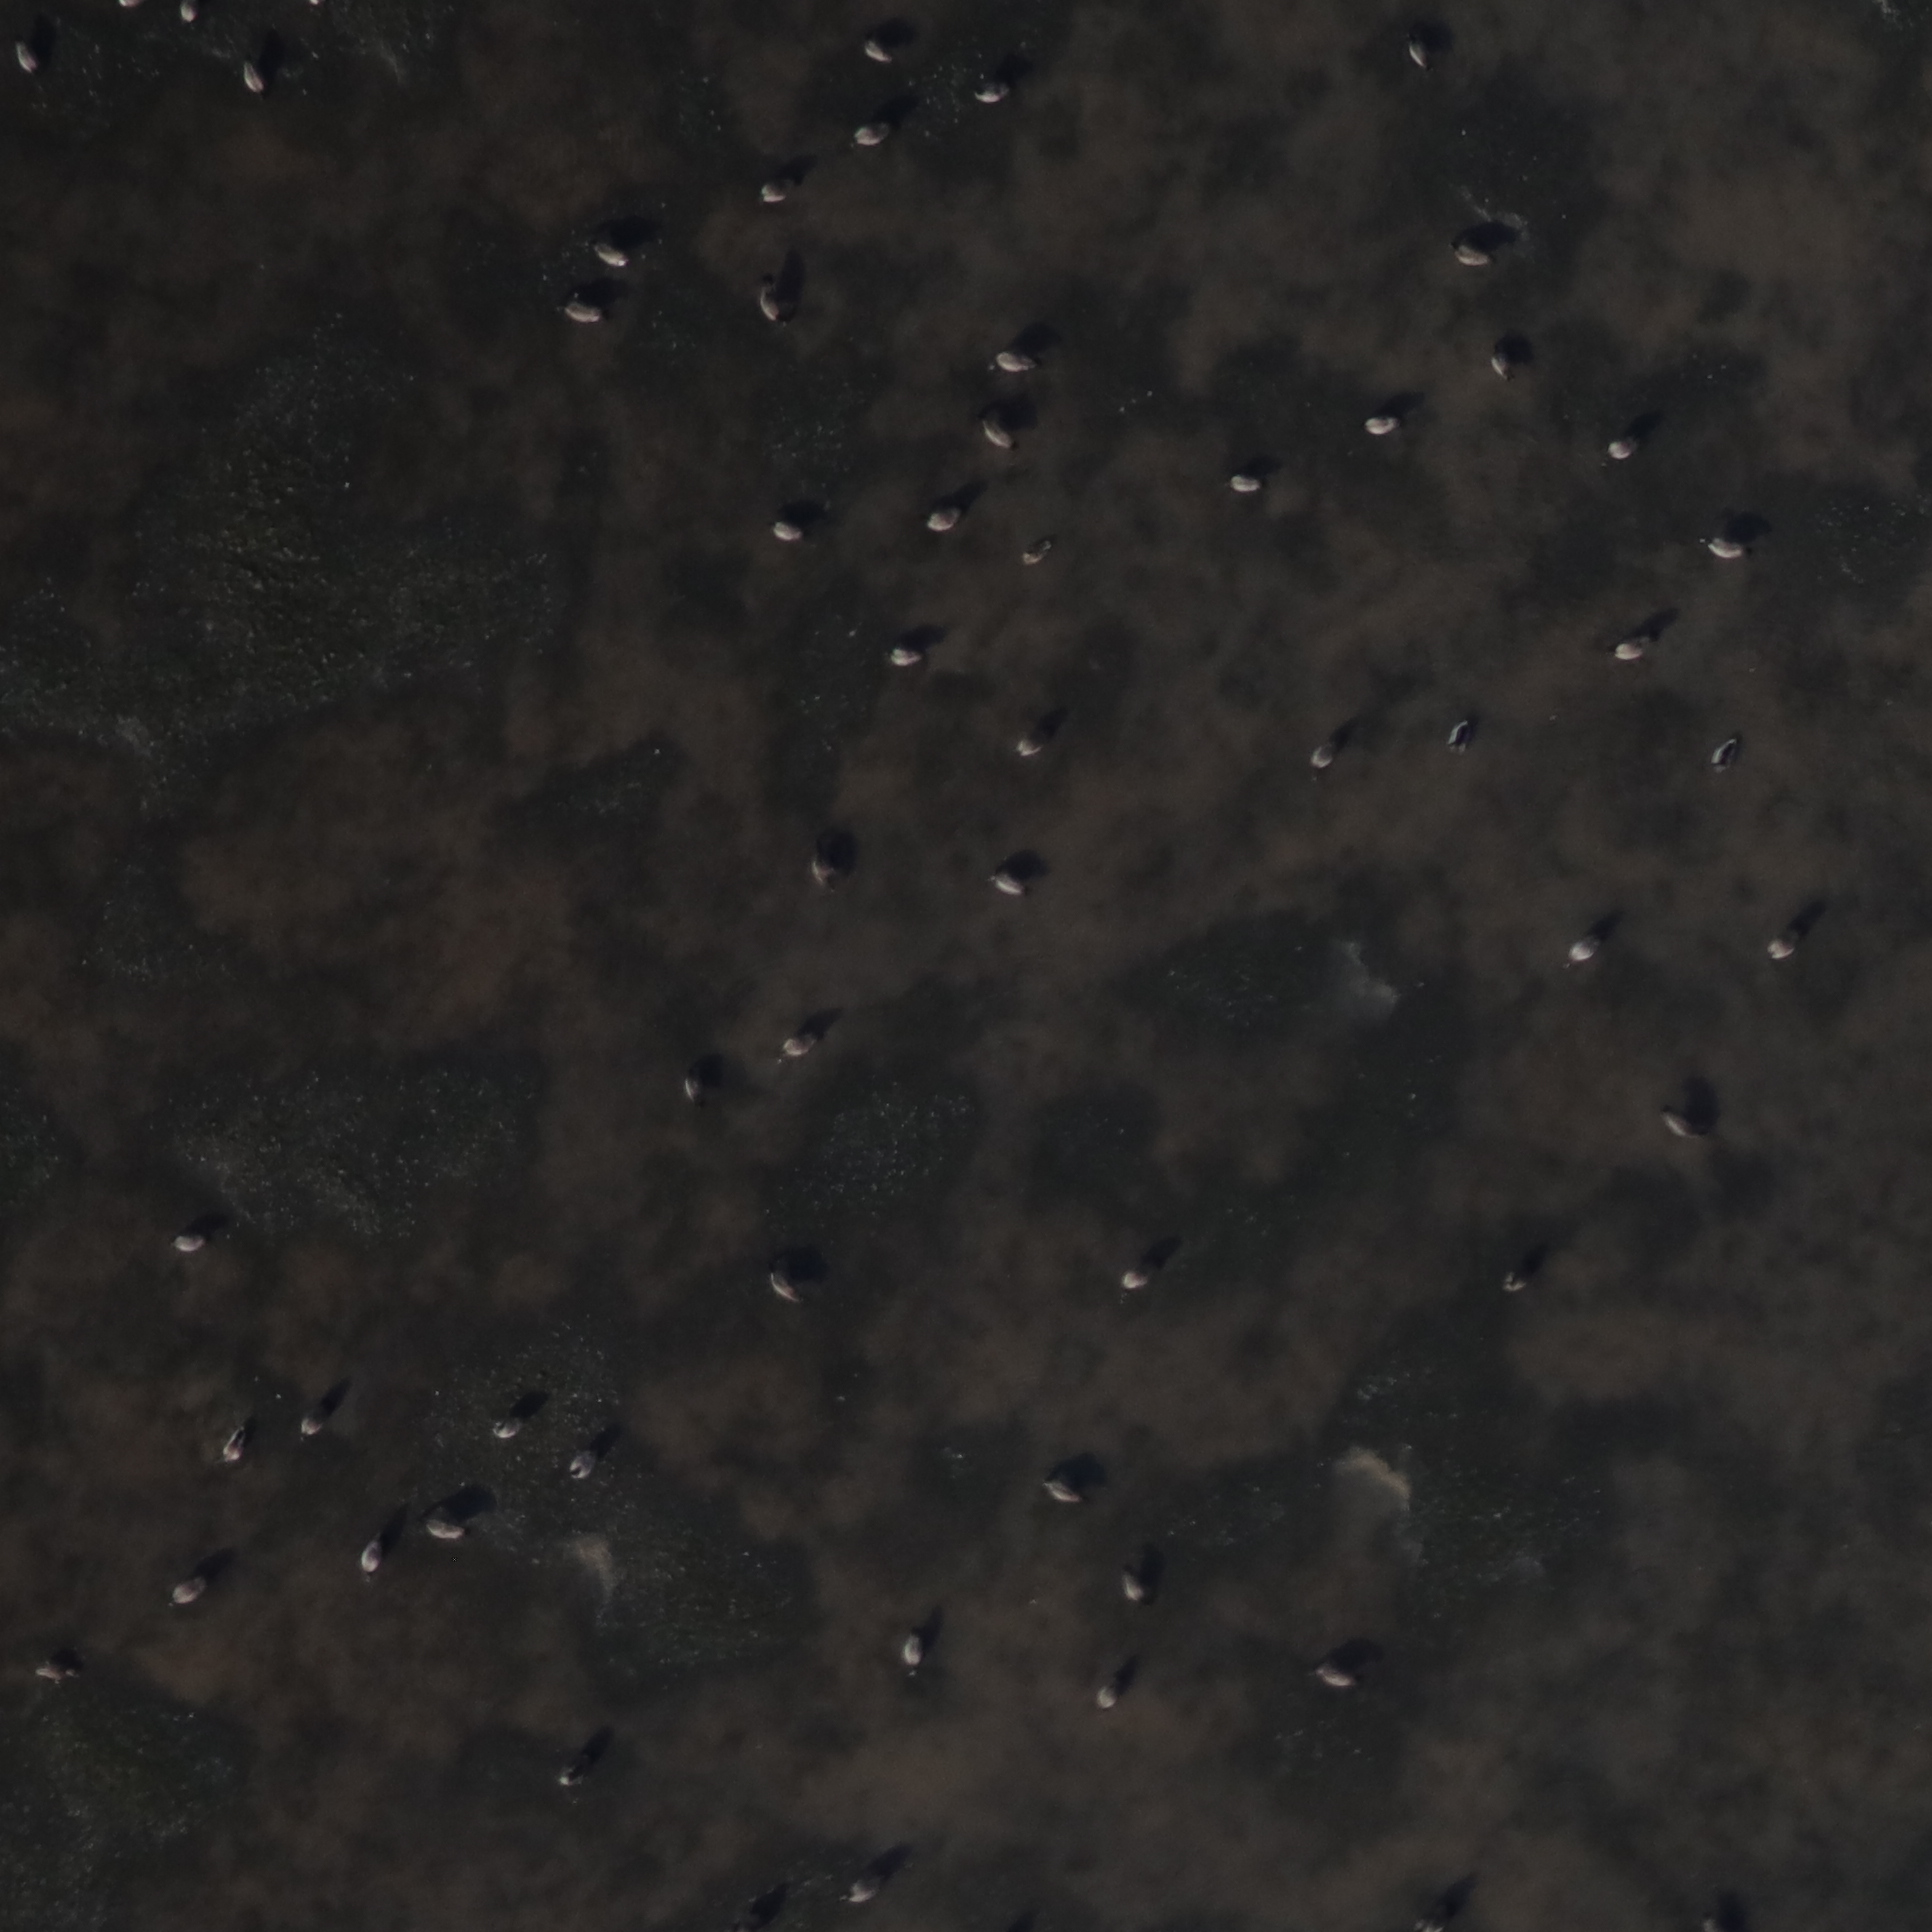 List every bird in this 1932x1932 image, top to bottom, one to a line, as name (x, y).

Canada goose (881, 46)
Canada goose (25, 65)
Canada goose (253, 76)
Canada goose (991, 93)
Canada goose (874, 134)
Canada goose (771, 191)
Canada goose (1467, 254)
Canada goose (612, 255)
Canada goose (771, 305)
Canada goose (585, 311)
Canada goose (1495, 362)
Canada goose (1013, 364)
Canada goose (1385, 425)
Canada goose (1000, 434)
Canada goose (1620, 449)
Canada goose (1245, 482)
Canada goose (940, 520)
Canada goose (788, 531)
Canada goose (1727, 548)
Canada goose (1040, 550)
Canada goose (1628, 647)
Canada goose (902, 650)
Canada goose (1462, 731)
Canada goose (1035, 745)
Canada goose (1724, 759)
Canada goose (1317, 761)
Canada goose (827, 865)
Canada goose (1015, 882)
Canada goose (1589, 942)
Canada goose (1778, 942)
Canada goose (791, 1044)
Canada goose (692, 1089)
Canada goose (1677, 1124)
Canada goose (184, 1240)
Canada goose (1133, 1273)
Canada goose (1518, 1275)
Canada goose (786, 1287)
Canada goose (508, 1424)
Canada goose (309, 1427)
Canada goose (235, 1449)
Canada goose (579, 1462)
Canada goose (1065, 1488)
Canada goose (444, 1524)
Canada goose (367, 1562)
Canada goose (186, 1587)
Canada goose (1140, 1588)
Canada goose (917, 1645)
Canada goose (59, 1673)
Canada goose (1335, 1673)
Canada goose (1115, 1689)
Canada goose (570, 1777)
Canada goose (858, 1883)
Canada goose (1432, 1923)